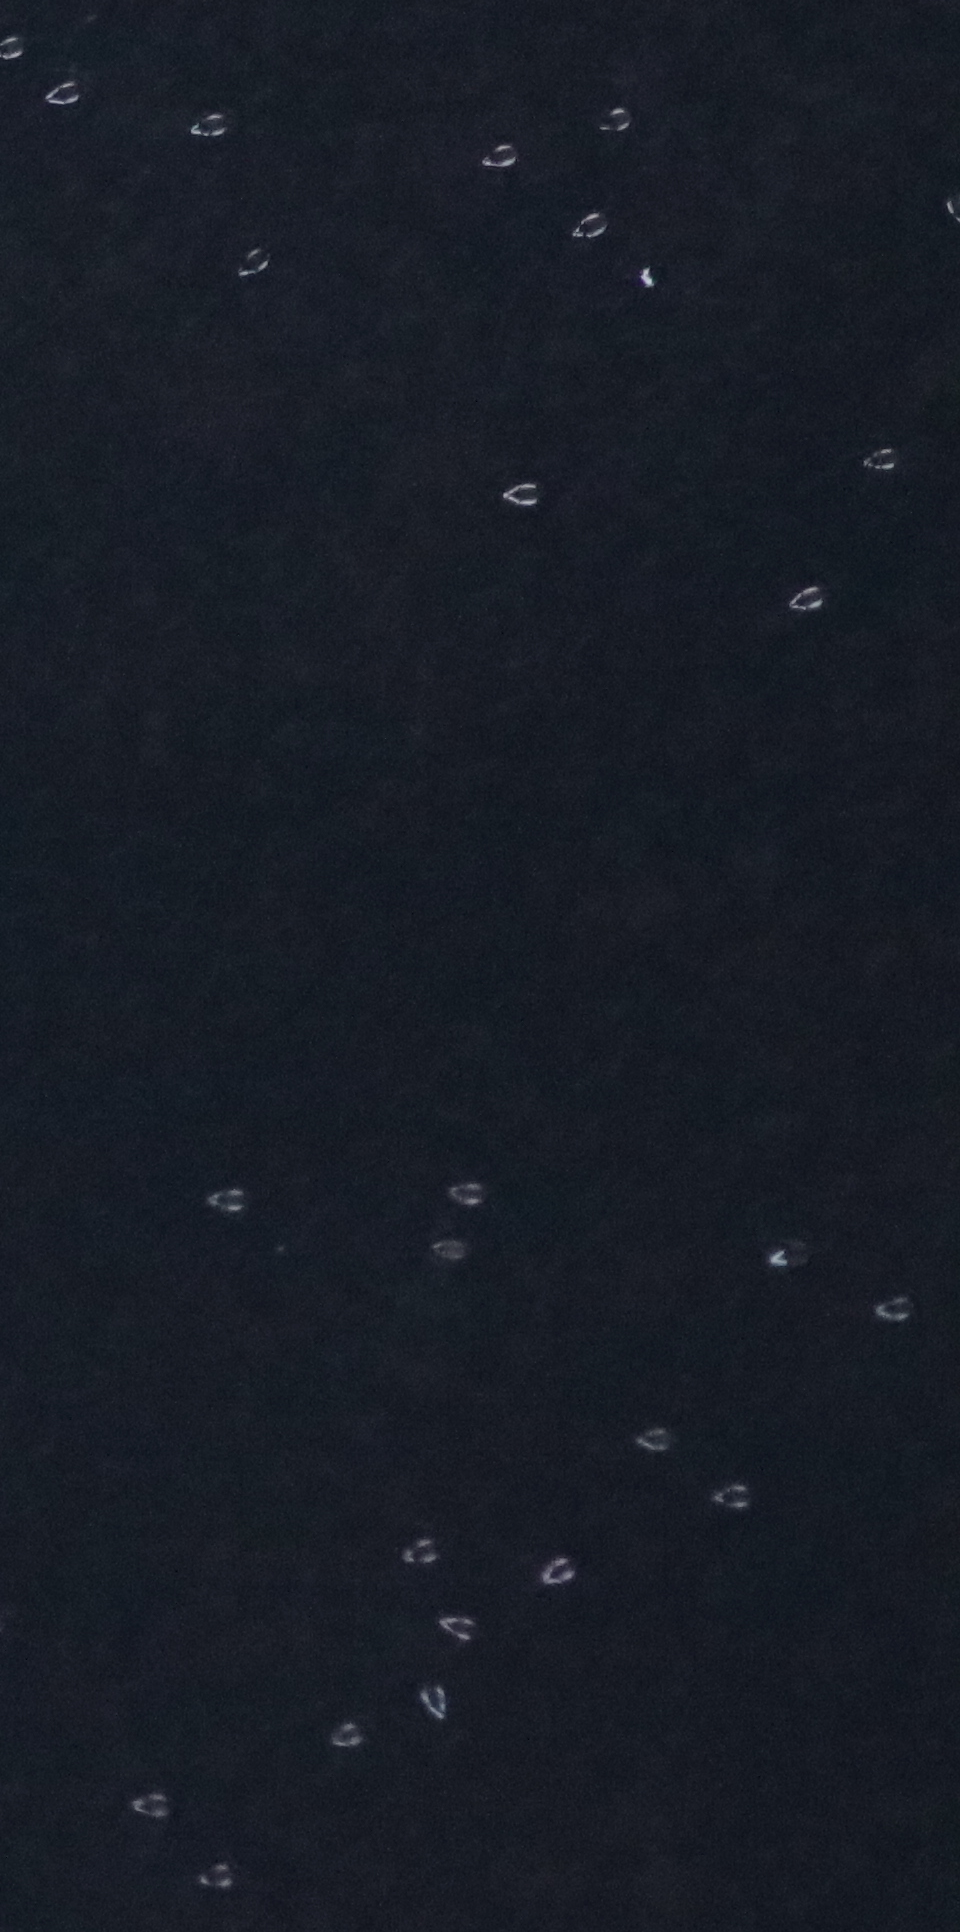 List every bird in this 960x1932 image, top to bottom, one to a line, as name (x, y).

brant (11, 46)
brant (67, 92)
brant (619, 122)
brant (213, 125)
brant (500, 155)
brant (592, 224)
brant (255, 260)
brant (655, 272)
brant (883, 459)
brant (526, 494)
brant (810, 597)
brant (468, 1193)
brant (231, 1200)
brant (453, 1251)
brant (793, 1255)
brant (897, 1309)
brant (658, 1443)
brant (736, 1497)
brant (425, 1552)
brant (561, 1570)
brant (463, 1628)
brant (434, 1698)
brant (350, 1736)
brant (155, 1806)
brant (220, 1876)